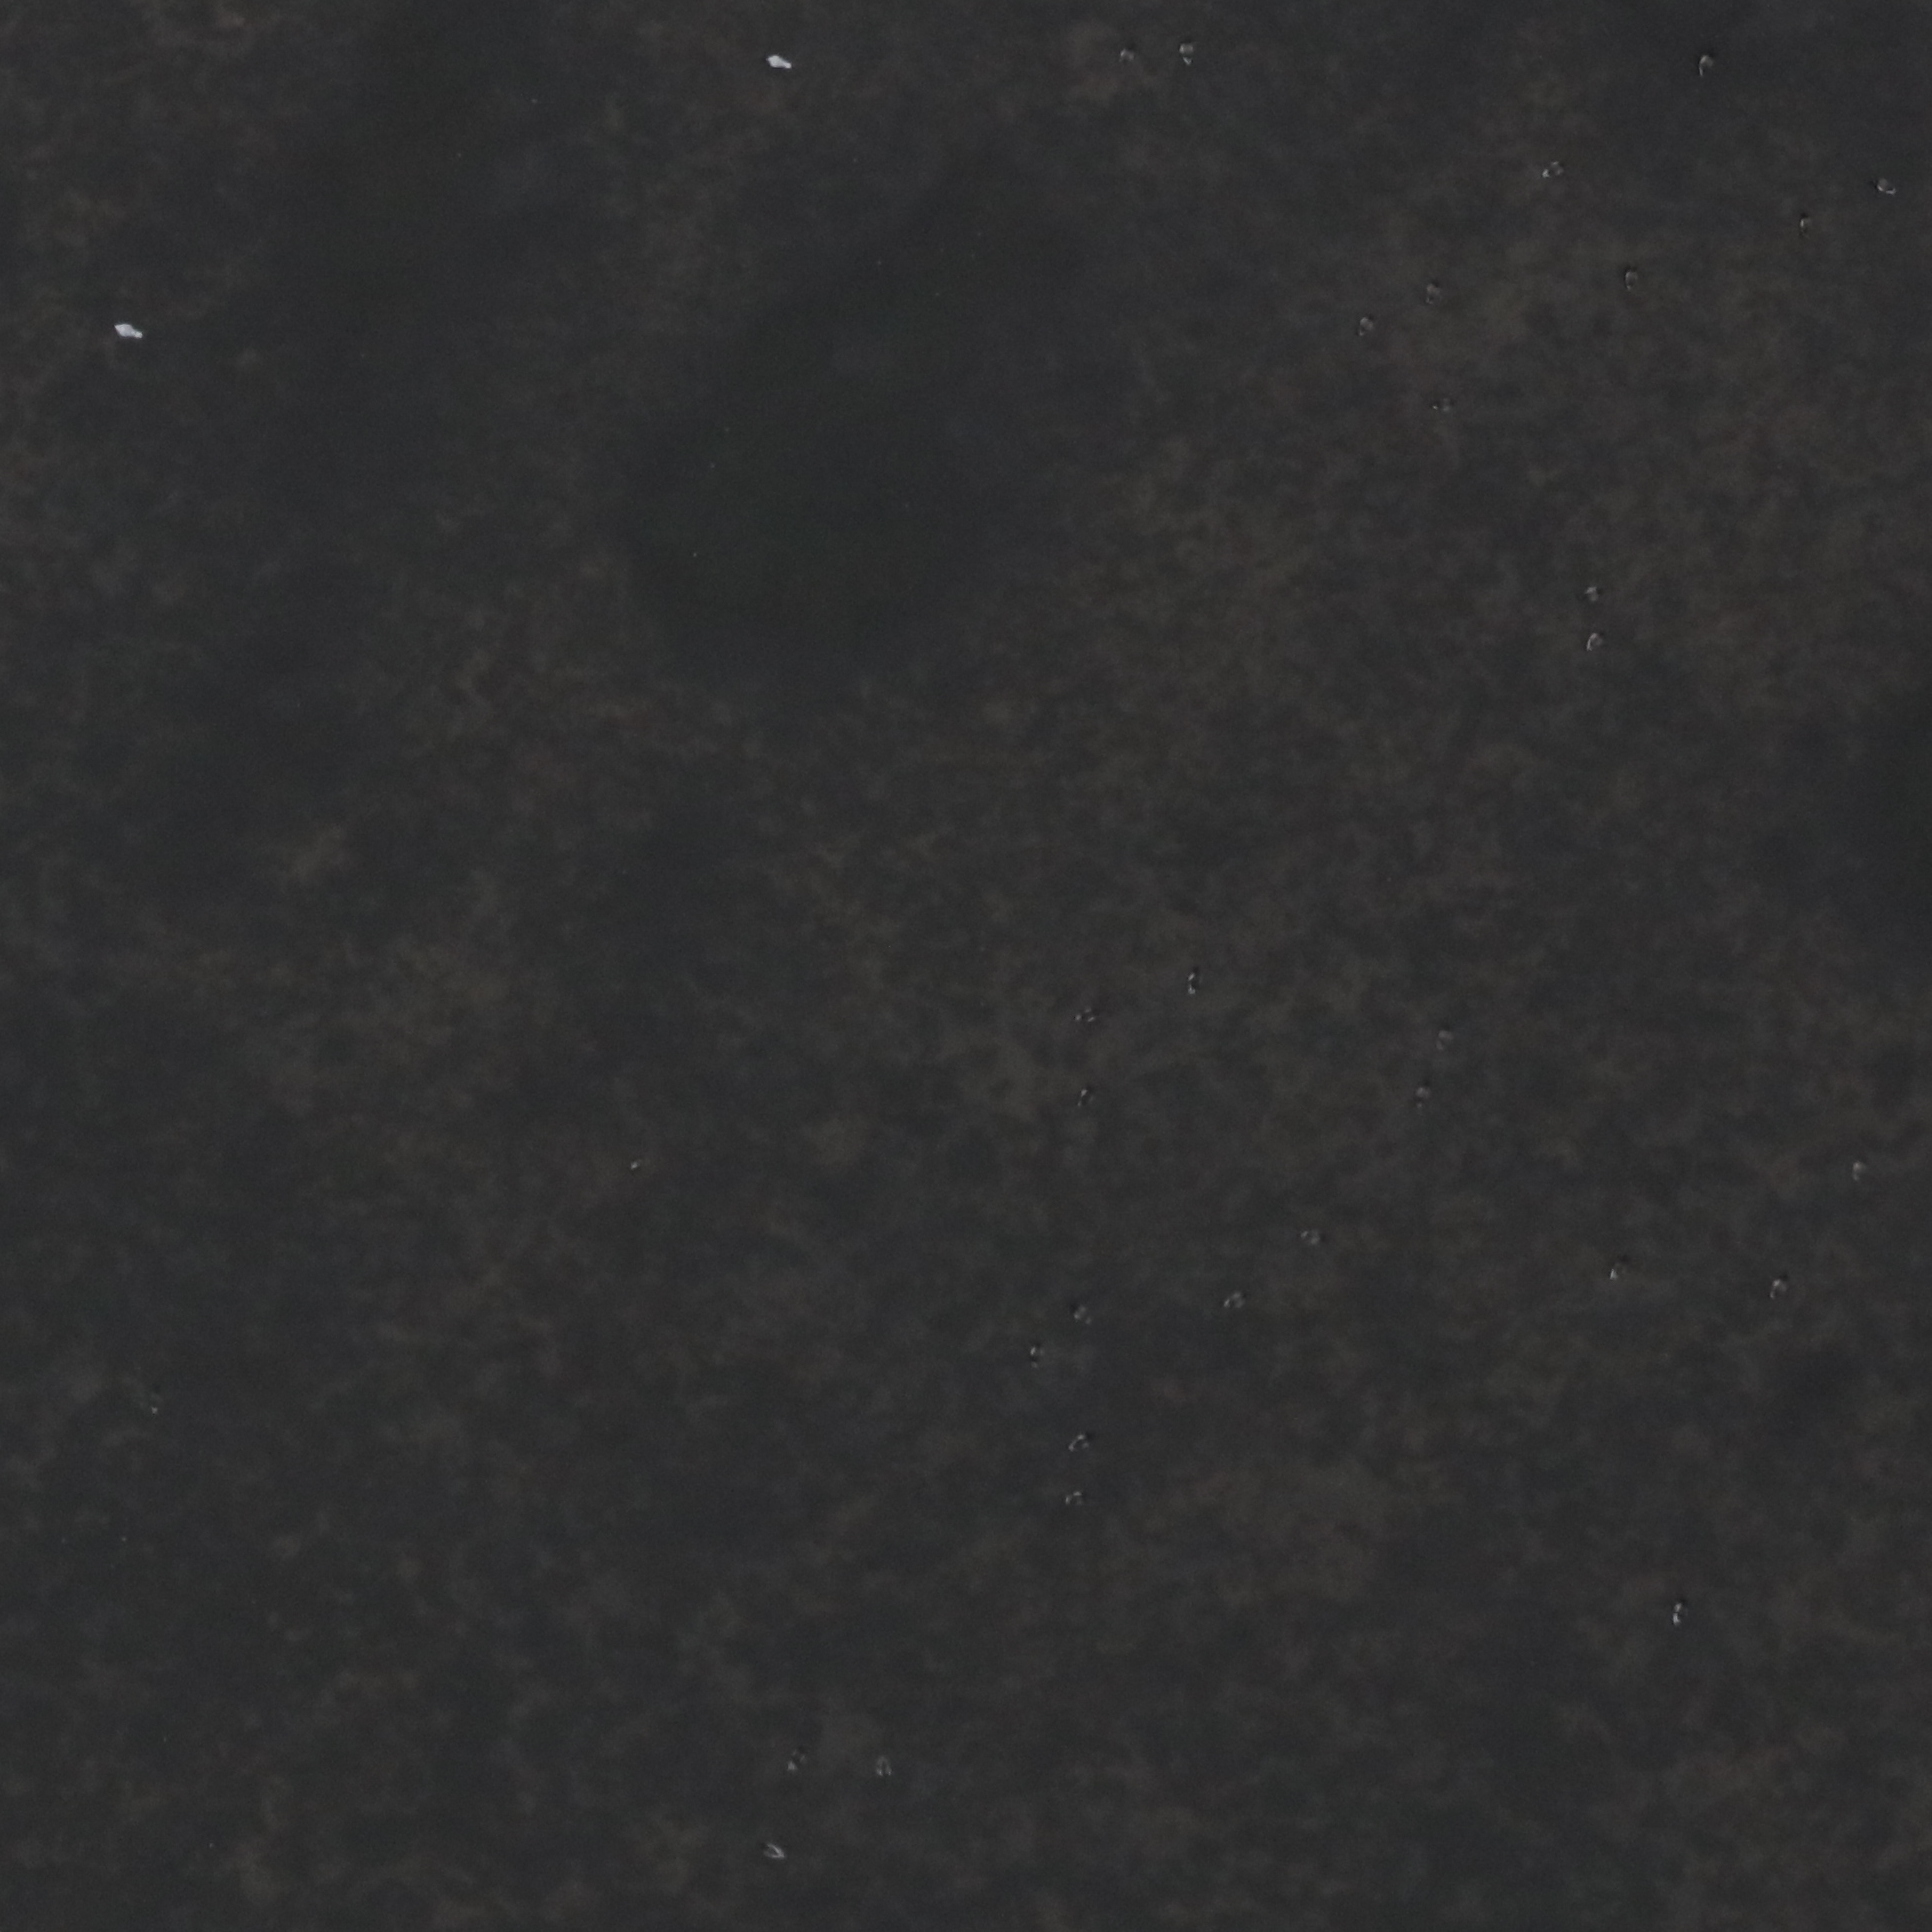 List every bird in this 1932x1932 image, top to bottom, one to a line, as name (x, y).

brant (1127, 49)
brant (1187, 51)
gull (778, 61)
brant (1706, 64)
brant (1554, 169)
brant (1884, 185)
brant (1803, 221)
brant (1628, 277)
brant (1437, 292)
brant (1370, 322)
gull (128, 331)
brant (1447, 405)
brant (1592, 593)
brant (1596, 645)
brant (1205, 983)
brant (1094, 1018)
brant (1453, 1031)
brant (1426, 1092)
brant (1087, 1093)
brant (1854, 1175)
brant (1316, 1236)
brant (1615, 1276)
brant (1788, 1286)
brant (1241, 1290)
brant (1092, 1308)
brant (1039, 1349)
brant (157, 1404)
brant (1075, 1437)
brant (1069, 1495)
brant (1673, 1614)
brant (804, 1753)
brant (888, 1768)
brant (773, 1851)